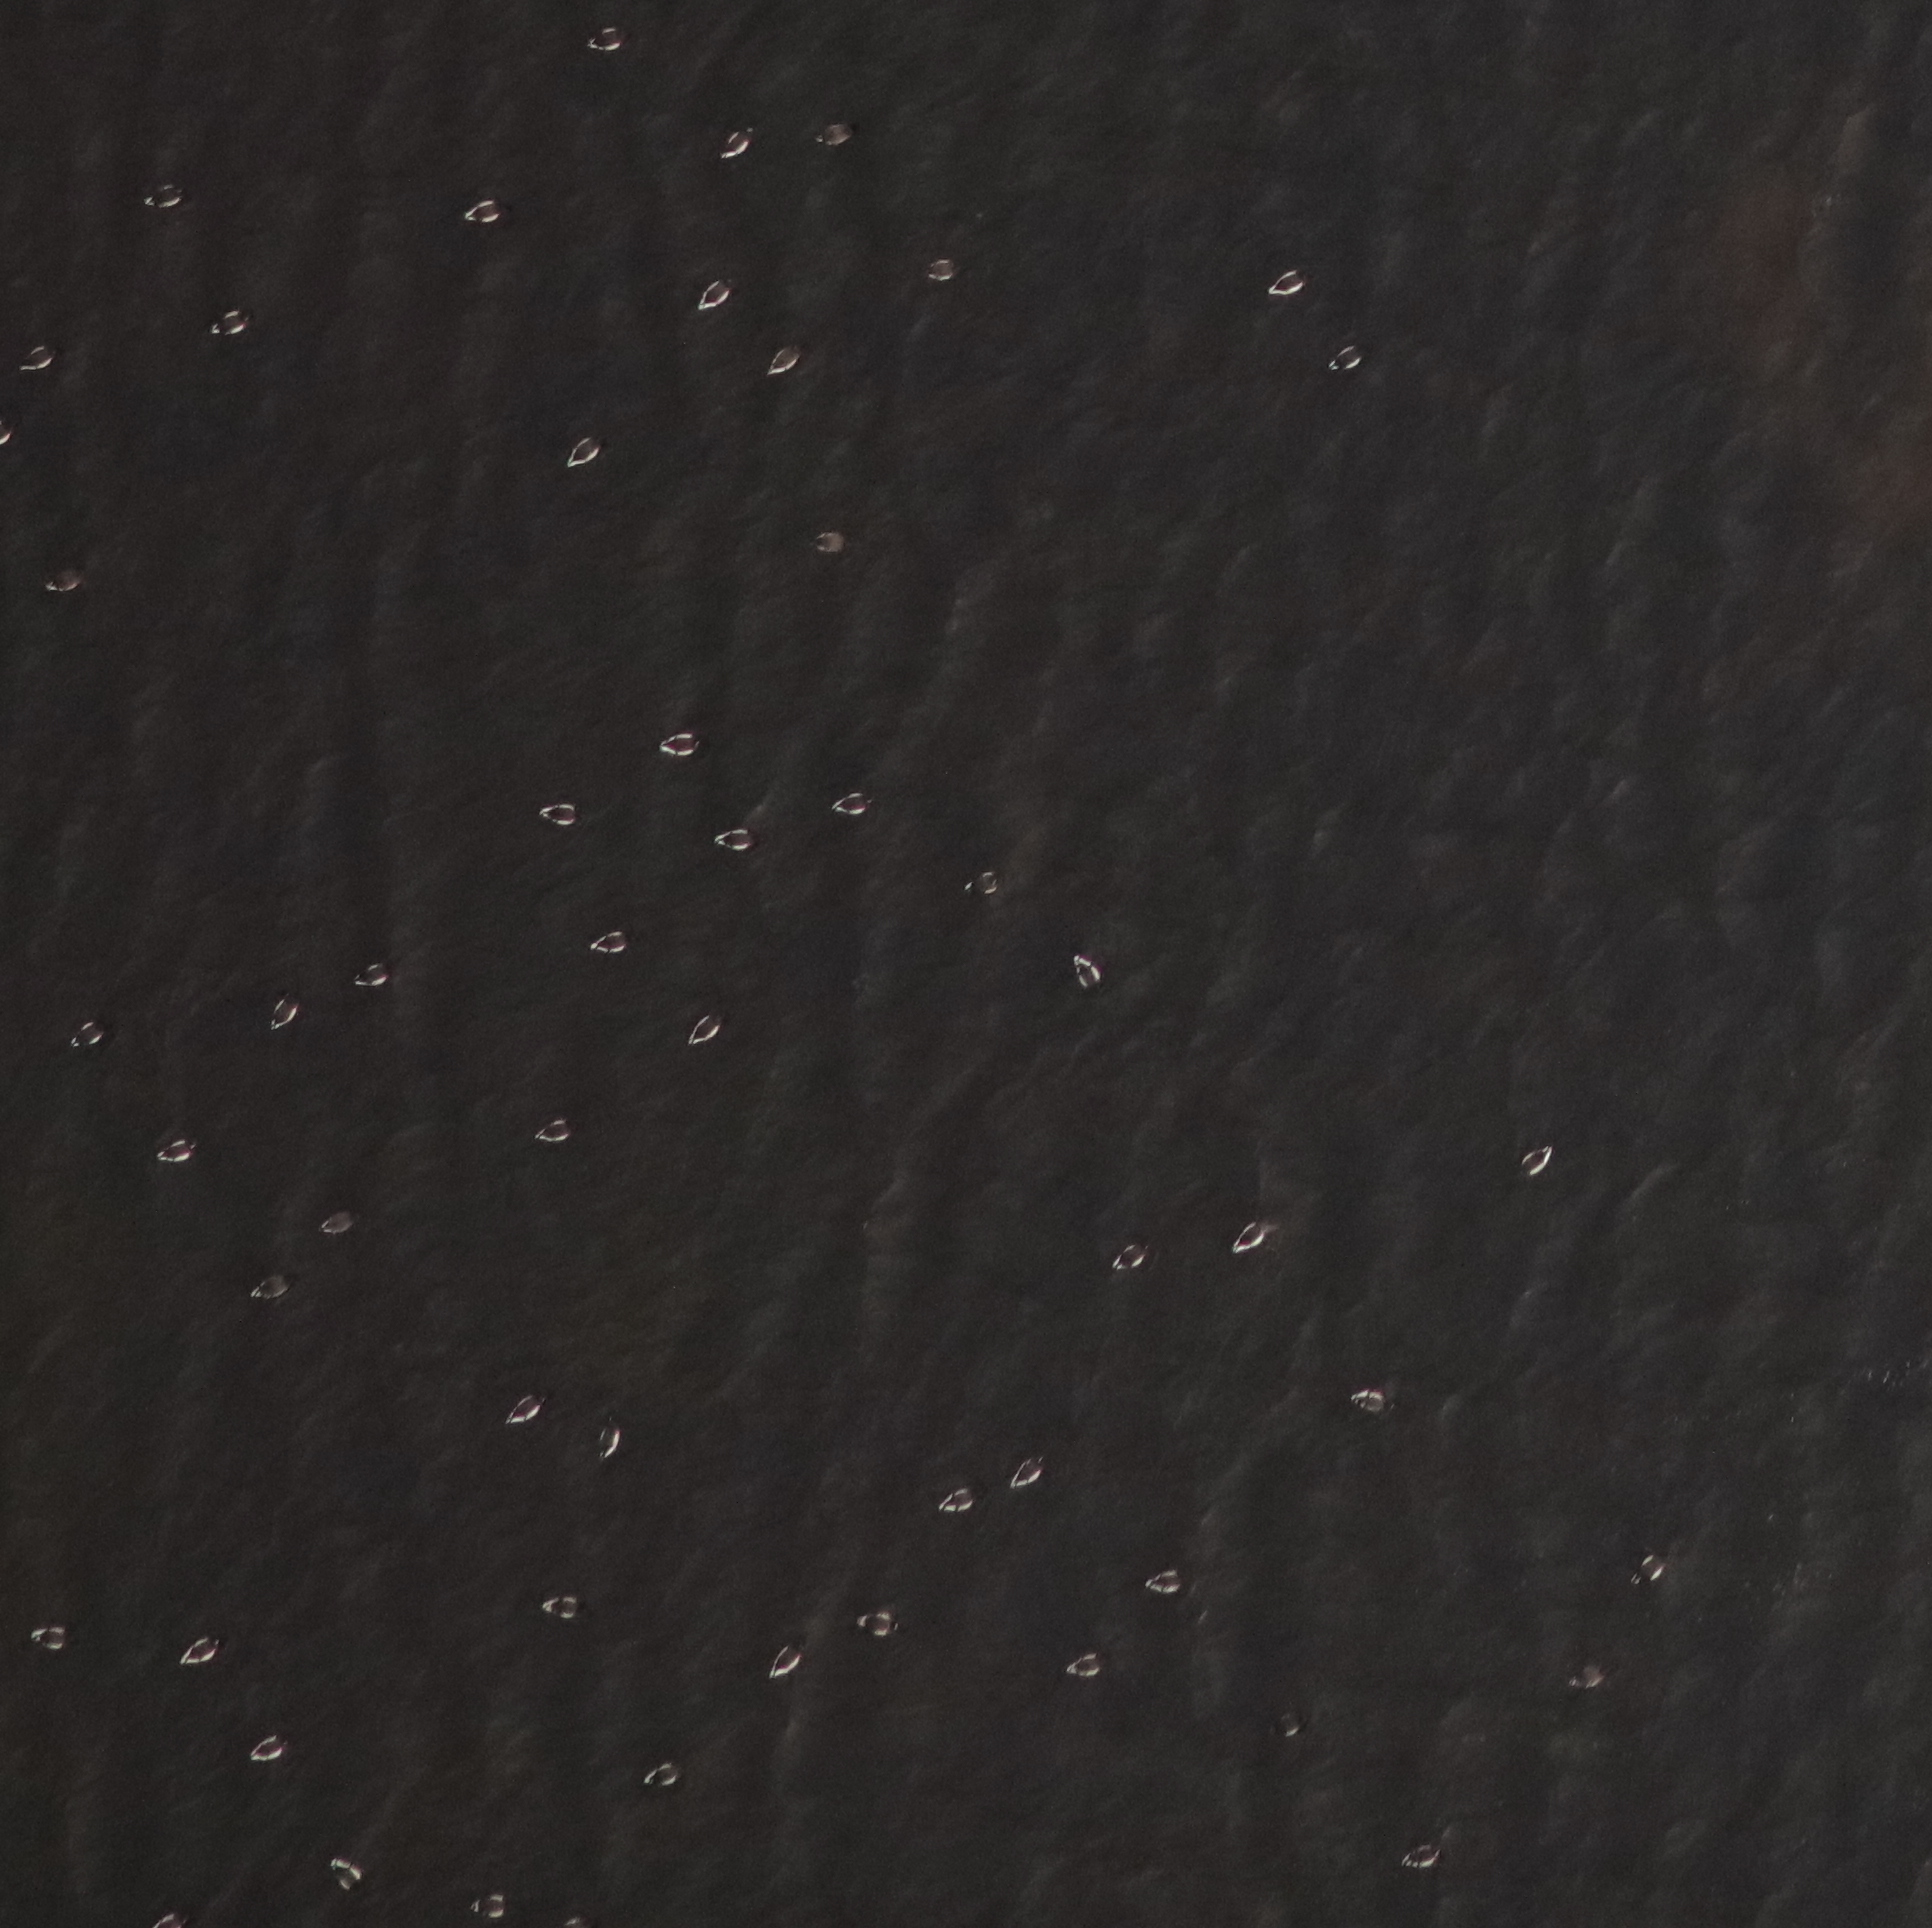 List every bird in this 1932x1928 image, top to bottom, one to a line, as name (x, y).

brant (610, 40)
brant (835, 133)
brant (737, 143)
brant (167, 194)
brant (487, 212)
brant (942, 270)
brant (1289, 281)
brant (717, 294)
brant (230, 324)
brant (36, 357)
brant (1346, 358)
brant (786, 359)
brant (585, 451)
brant (834, 542)
brant (66, 580)
brant (683, 744)
brant (854, 802)
brant (563, 814)
brant (738, 840)
brant (984, 884)
brant (613, 944)
brant (1087, 975)
brant (374, 976)
brant (285, 1012)
brant (706, 1029)
brant (90, 1034)
brant (555, 1132)
brant (177, 1151)
brant (1533, 1161)
brant (339, 1222)
brant (1252, 1237)
brant (1129, 1258)
brant (274, 1287)
brant (1372, 1402)
brant (527, 1410)
brant (611, 1440)
brant (1027, 1471)
brant (961, 1500)
brant (1650, 1570)
brant (1166, 1582)
brant (565, 1606)
brant (880, 1625)
brant (53, 1636)
brant (201, 1652)
brant (788, 1660)
brant (1086, 1664)
brant (1589, 1676)
brant (1284, 1728)
brant (269, 1750)
brant (663, 1777)
brant (1424, 1853)
brant (350, 1875)
brant (491, 1906)
brant (166, 1923)
brant (574, 1924)